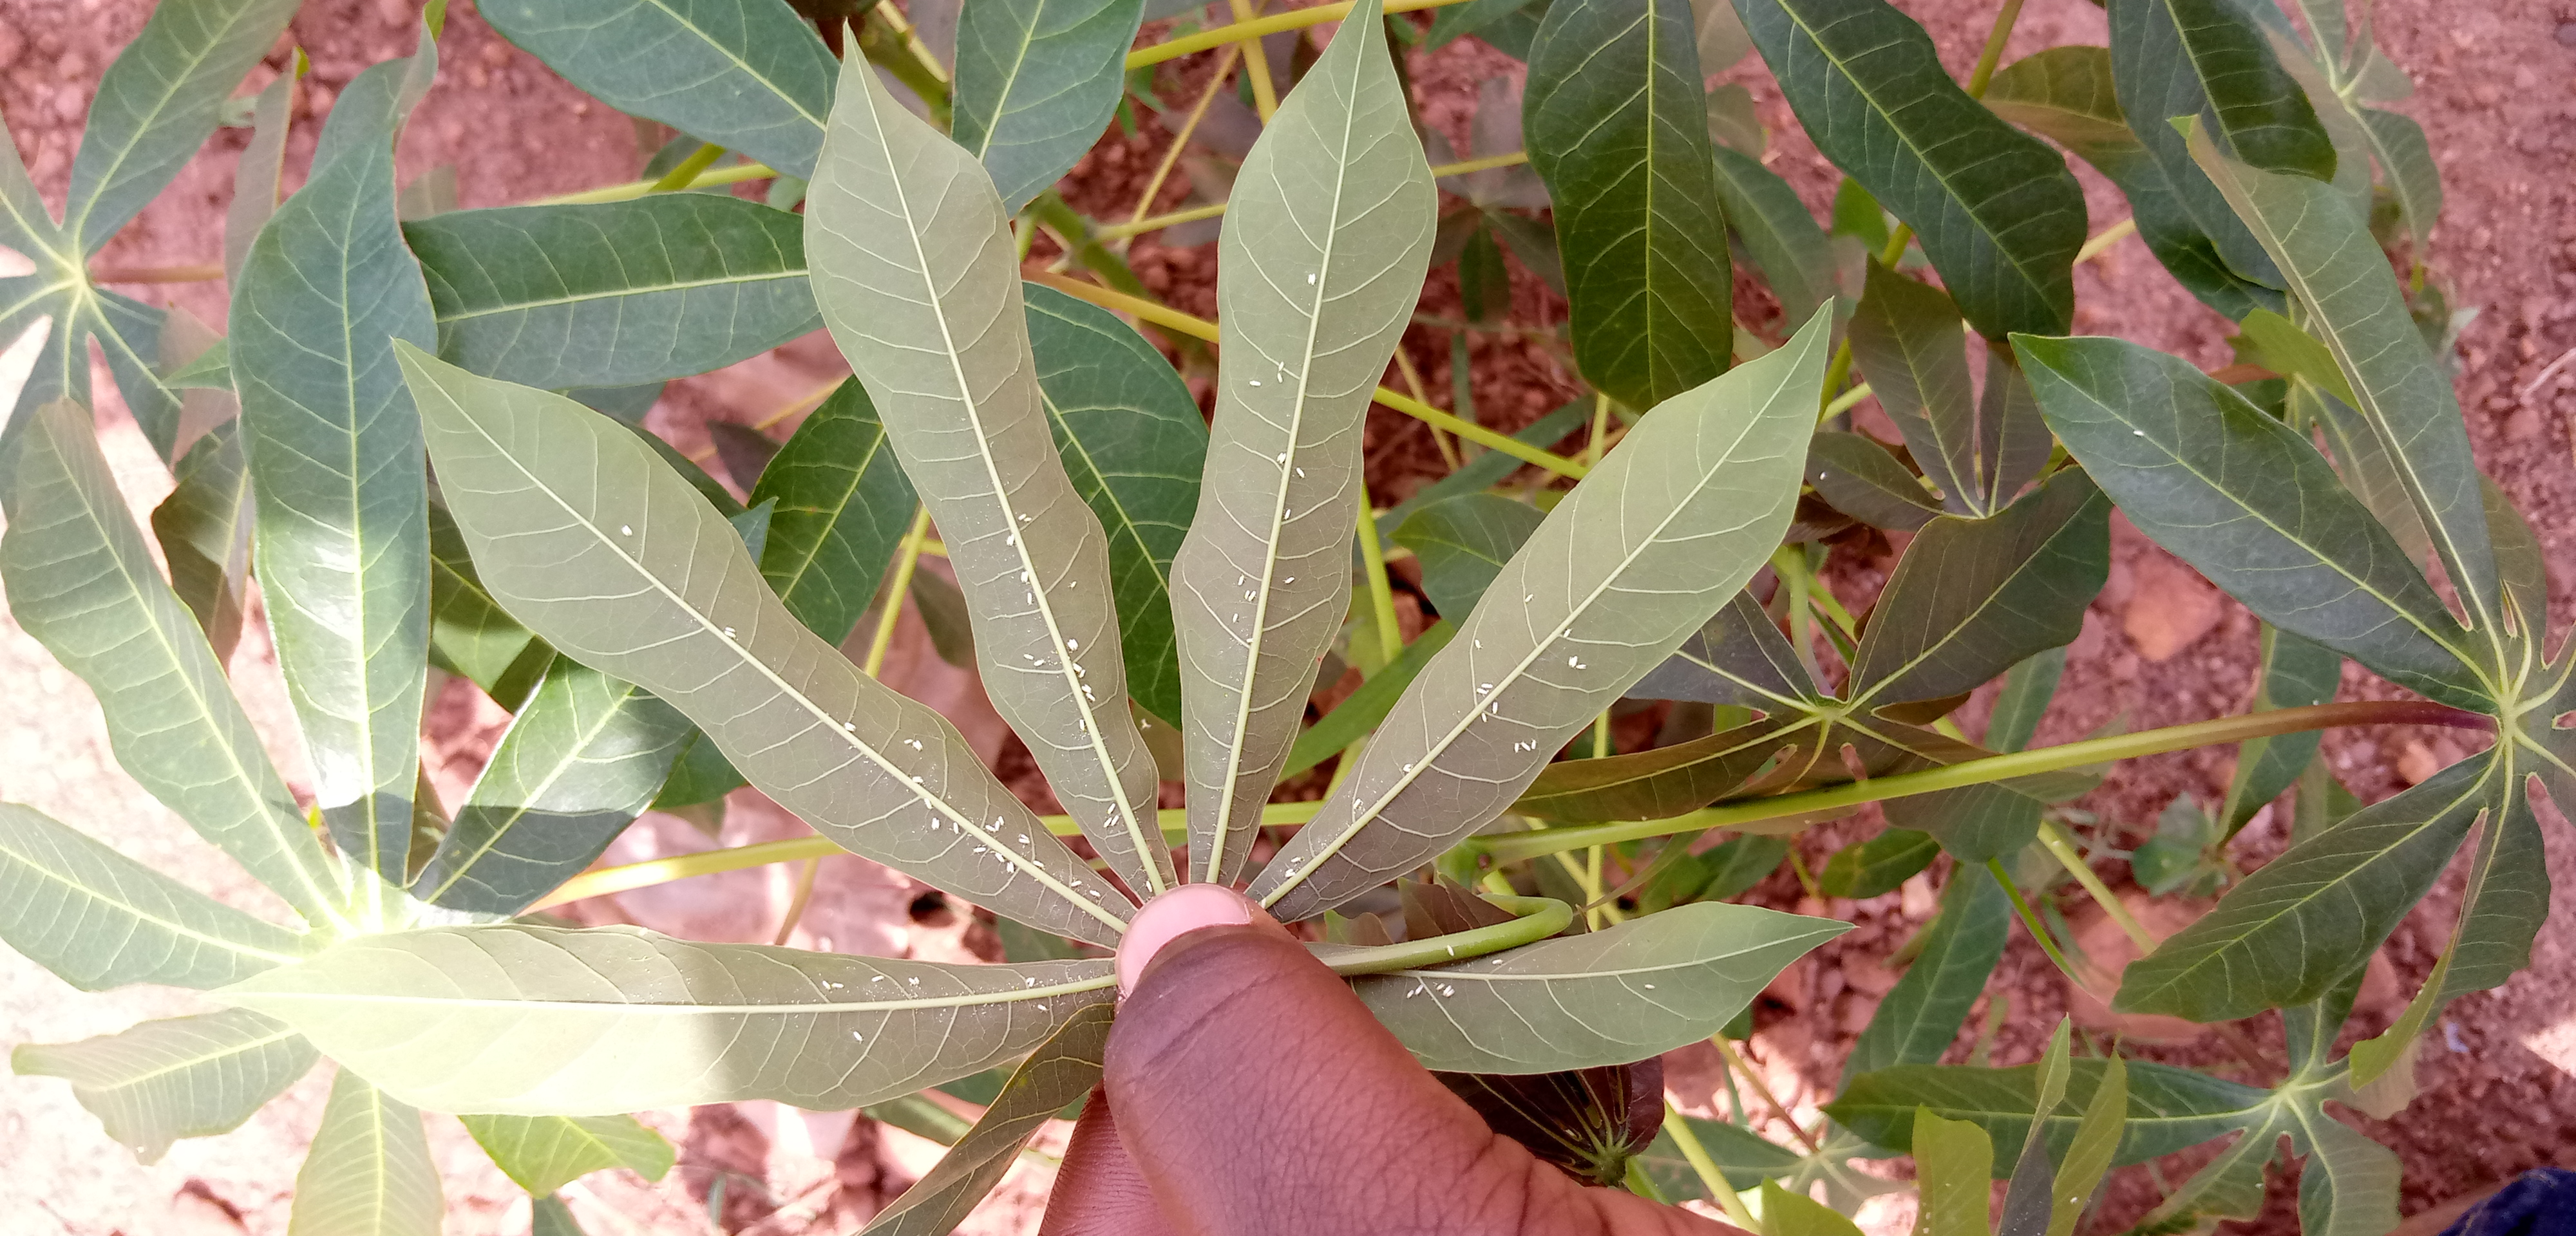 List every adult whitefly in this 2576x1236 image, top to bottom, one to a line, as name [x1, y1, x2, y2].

whitefly [1311, 272, 1316, 286]
whitefly [1307, 273, 1312, 285]
whitefly [1276, 360, 1285, 372]
whitefly [1275, 372, 1286, 385]
whitefly [1247, 379, 1262, 389]
whitefly [1276, 451, 1284, 463]
whitefly [1280, 452, 1287, 466]
whitefly [1294, 465, 1309, 481]
whitefly [1817, 469, 1828, 483]
whitefly [1282, 506, 1294, 523]
whitefly [1016, 512, 1027, 522]
whitefly [1023, 516, 1032, 523]
whitefly [623, 524, 635, 537]
whitefly [620, 526, 629, 538]
whitefly [1010, 532, 1016, 547]
whitefly [1005, 534, 1010, 547]
whitefly [1019, 570, 1025, 585]
whitefly [1025, 570, 1029, 584]
whitefly [1236, 573, 1246, 588]
whitefly [1282, 574, 1297, 587]
whitefly [1067, 578, 1079, 590]
whitefly [1243, 588, 1251, 601]
whitefly [1248, 589, 1256, 603]
whitefly [1522, 589, 1537, 605]
whitefly [1025, 590, 1034, 606]
whitefly [1231, 610, 1238, 625]
whitefly [723, 625, 737, 633]
whitefly [1562, 626, 1573, 640]
whitefly [723, 630, 737, 640]
whitefly [1243, 637, 1255, 646]
whitefly [1472, 637, 1482, 651]
whitefly [1068, 638, 1077, 651]
whitefly [1072, 639, 1080, 650]
whitefly [1066, 641, 1074, 652]
whitefly [1022, 652, 1035, 662]
whitefly [1567, 654, 1573, 667]
whitefly [1572, 655, 1578, 669]
whitefly [1032, 657, 1047, 669]
whitefly [1072, 662, 1083, 671]
whitefly [1574, 662, 1587, 671]
whitefly [1072, 666, 1081, 673]
whitefly [1078, 667, 1087, 680]
whitefly [1480, 681, 1495, 690]
whitefly [1081, 682, 1095, 694]
whitefly [1475, 687, 1490, 697]
whitefly [1084, 692, 1097, 703]
whitefly [1490, 700, 1500, 717]
whitefly [1480, 711, 1490, 725]
whitefly [1076, 716, 1086, 733]
whitefly [1139, 717, 1155, 732]
whitefly [844, 721, 857, 729]
whitefly [844, 725, 855, 733]
whitefly [1531, 736, 1538, 753]
whitefly [903, 738, 914, 745]
whitefly [916, 739, 925, 751]
whitefly [1520, 740, 1531, 753]
whitefly [912, 740, 921, 753]
whitefly [1512, 740, 1520, 755]
whitefly [1403, 763, 1414, 768]
whitefly [1401, 767, 1412, 774]
whitefly [911, 776, 922, 780]
whitefly [913, 779, 925, 785]
whitefly [922, 796, 934, 810]
whitefly [1350, 797, 1362, 810]
whitefly [1105, 801, 1117, 815]
whitefly [1110, 813, 1120, 827]
whitefly [997, 815, 1007, 829]
whitefly [930, 816, 936, 831]
whitefly [1103, 817, 1113, 829]
whitefly [936, 818, 941, 831]
whitefly [951, 818, 960, 836]
whitefly [994, 819, 1001, 833]
whitefly [983, 823, 995, 834]
whitefly [1019, 832, 1030, 840]
whitefly [1017, 838, 1031, 845]
whitefly [972, 845, 988, 855]
whitefly [993, 850, 1005, 863]
whitefly [1289, 856, 1303, 864]
whitefly [1031, 859, 1046, 870]
whitefly [1005, 861, 1010, 874]
whitefly [1010, 861, 1017, 876]
whitefly [1285, 867, 1294, 874]
whitefly [1284, 872, 1297, 879]
whitefly [1070, 879, 1083, 890]
whitefly [1145, 879, 1155, 895]
whitefly [1089, 888, 1102, 899]
whitefly [1445, 944, 1457, 958]
whitefly [1490, 956, 1507, 967]
whitefly [870, 974, 885, 983]
whitefly [914, 975, 922, 986]
whitefly [907, 975, 915, 986]
whitefly [1028, 976, 1036, 988]
whitefly [822, 979, 831, 991]
whitefly [831, 981, 845, 990]
whitefly [1643, 981, 1658, 993]
whitefly [1435, 982, 1446, 992]
whitefly [1415, 982, 1425, 997]
whitefly [1443, 984, 1452, 997]
whitefly [1405, 988, 1415, 1000]
whitefly [1446, 988, 1456, 998]
whitefly [1036, 1002, 1050, 1014]
whitefly [852, 1029, 864, 1043]